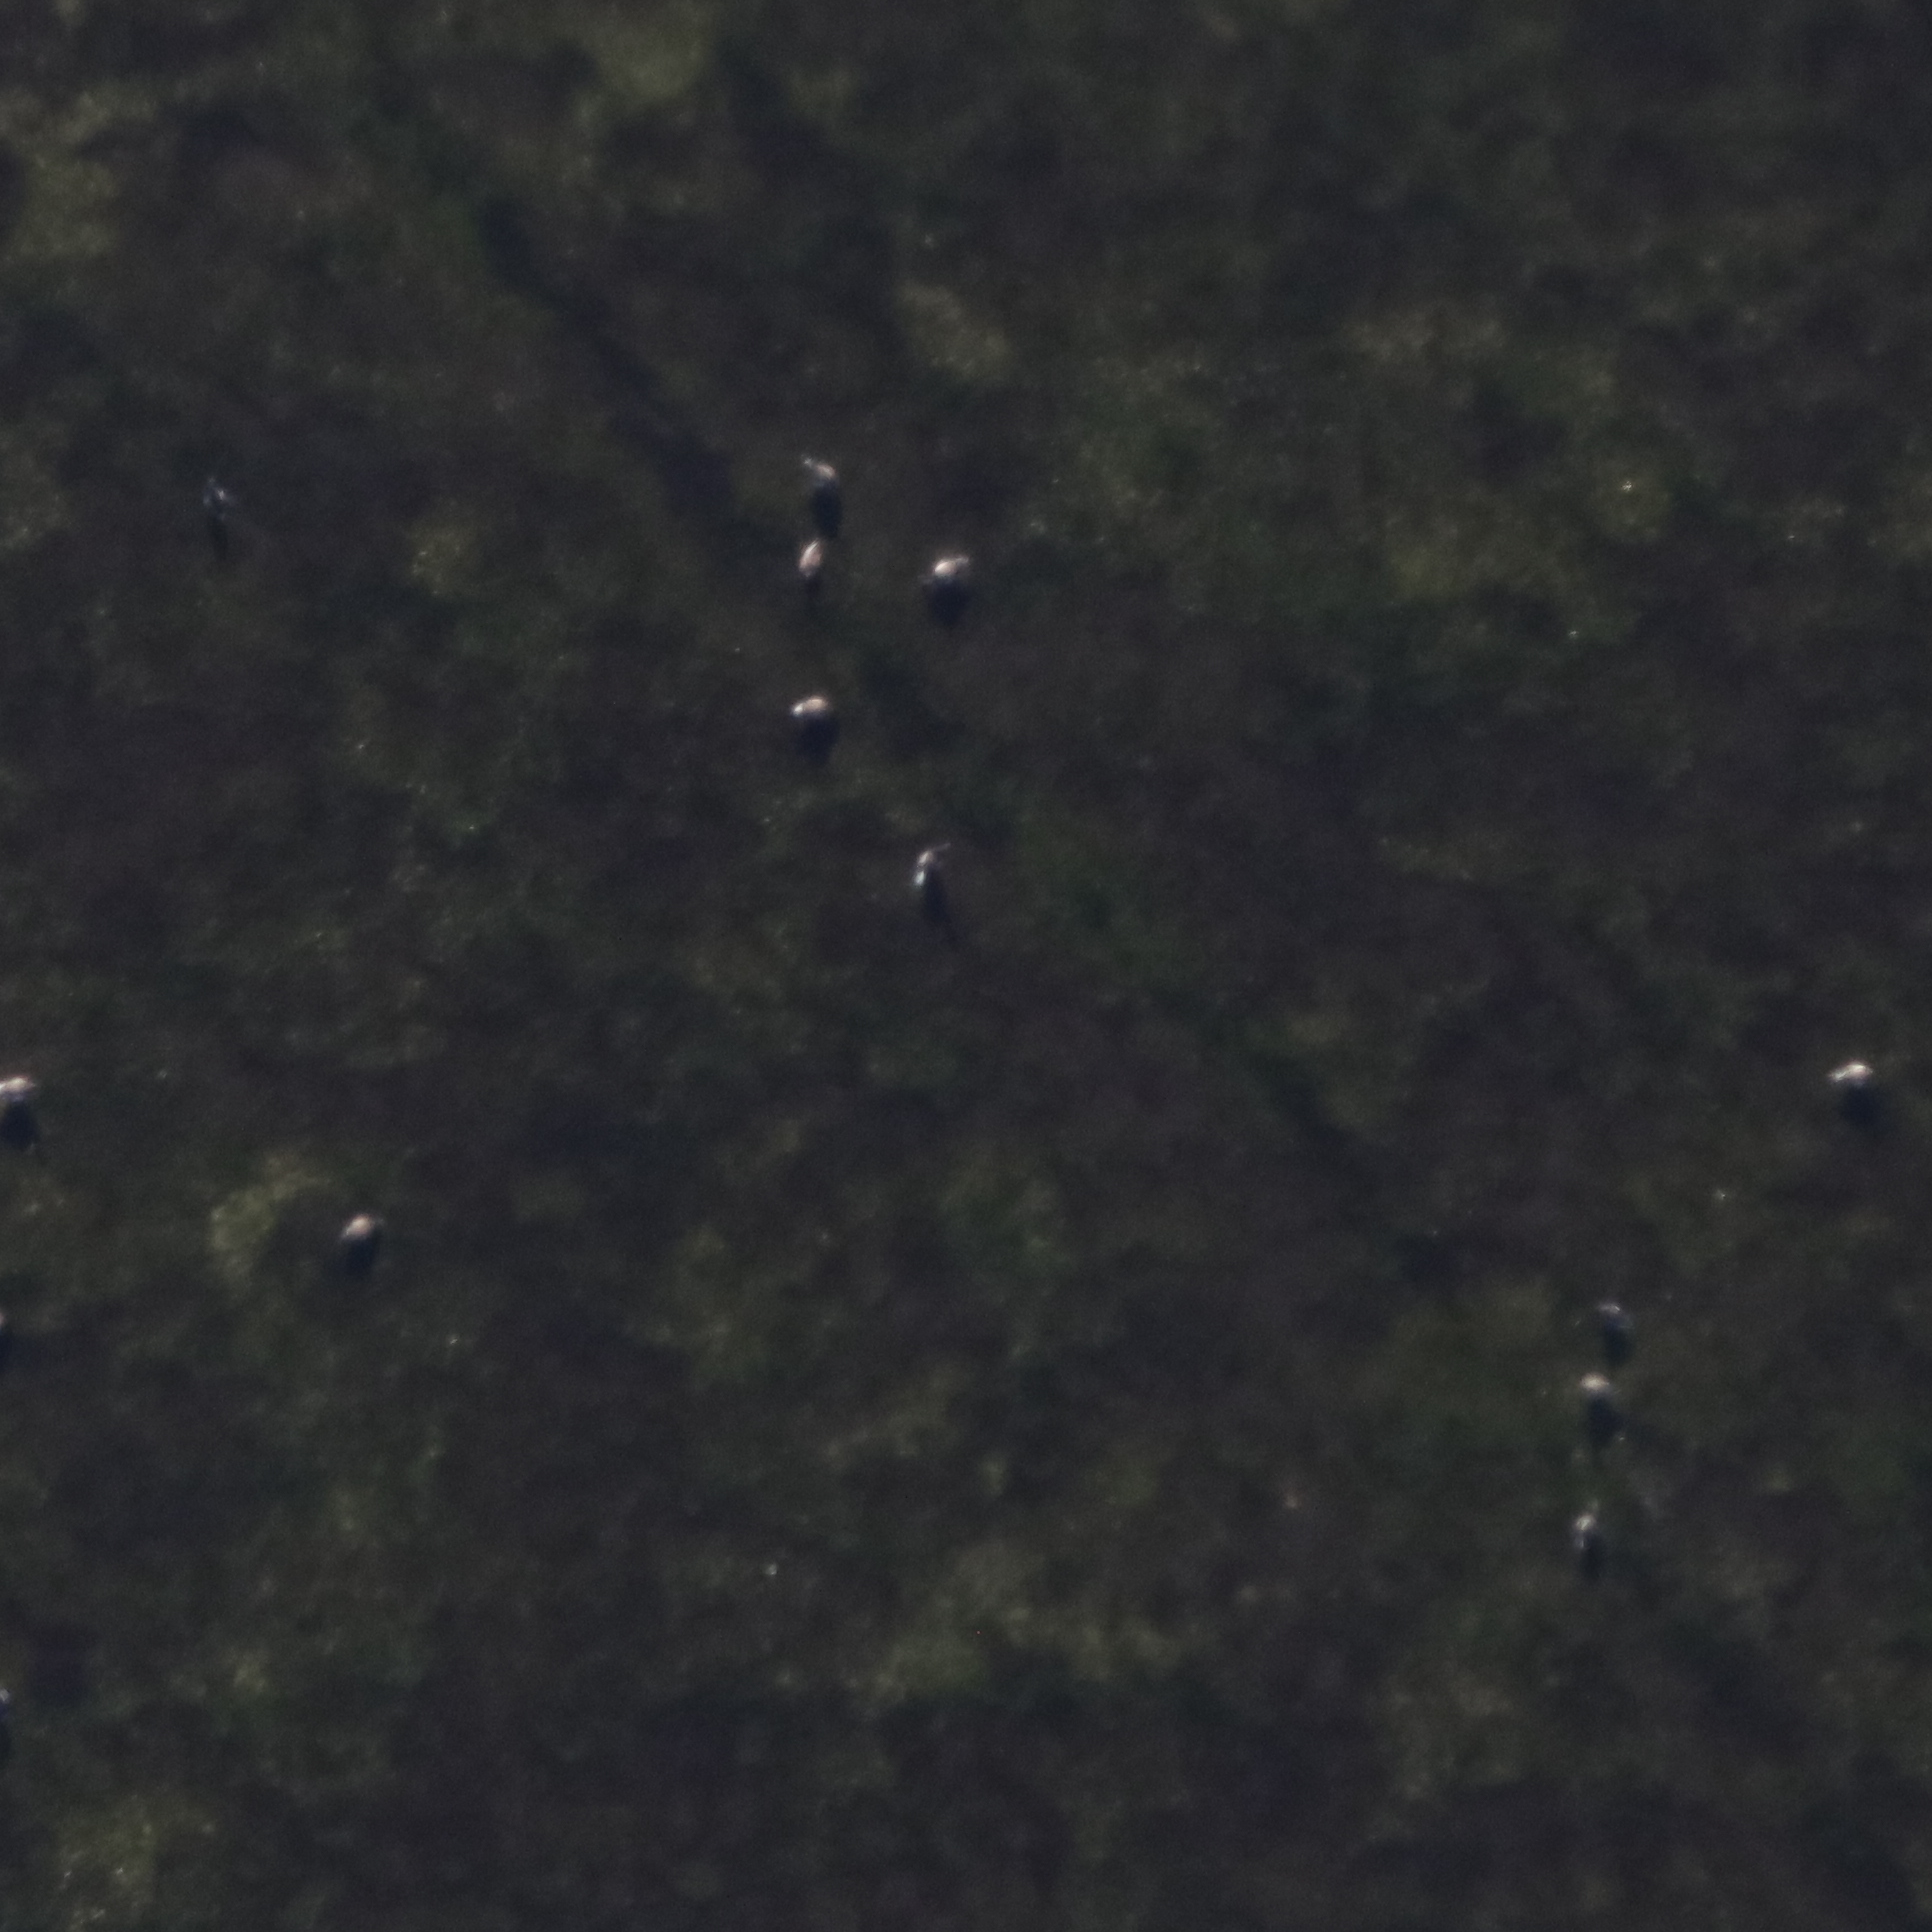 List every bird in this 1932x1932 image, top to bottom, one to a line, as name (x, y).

brant (819, 475)
brant (214, 507)
brant (818, 561)
brant (958, 566)
brant (815, 712)
brant (928, 862)
brant (1852, 1079)
brant (13, 1094)
brant (361, 1233)
brant (1602, 1309)
brant (1603, 1390)
brant (1592, 1534)
brant (8, 1695)